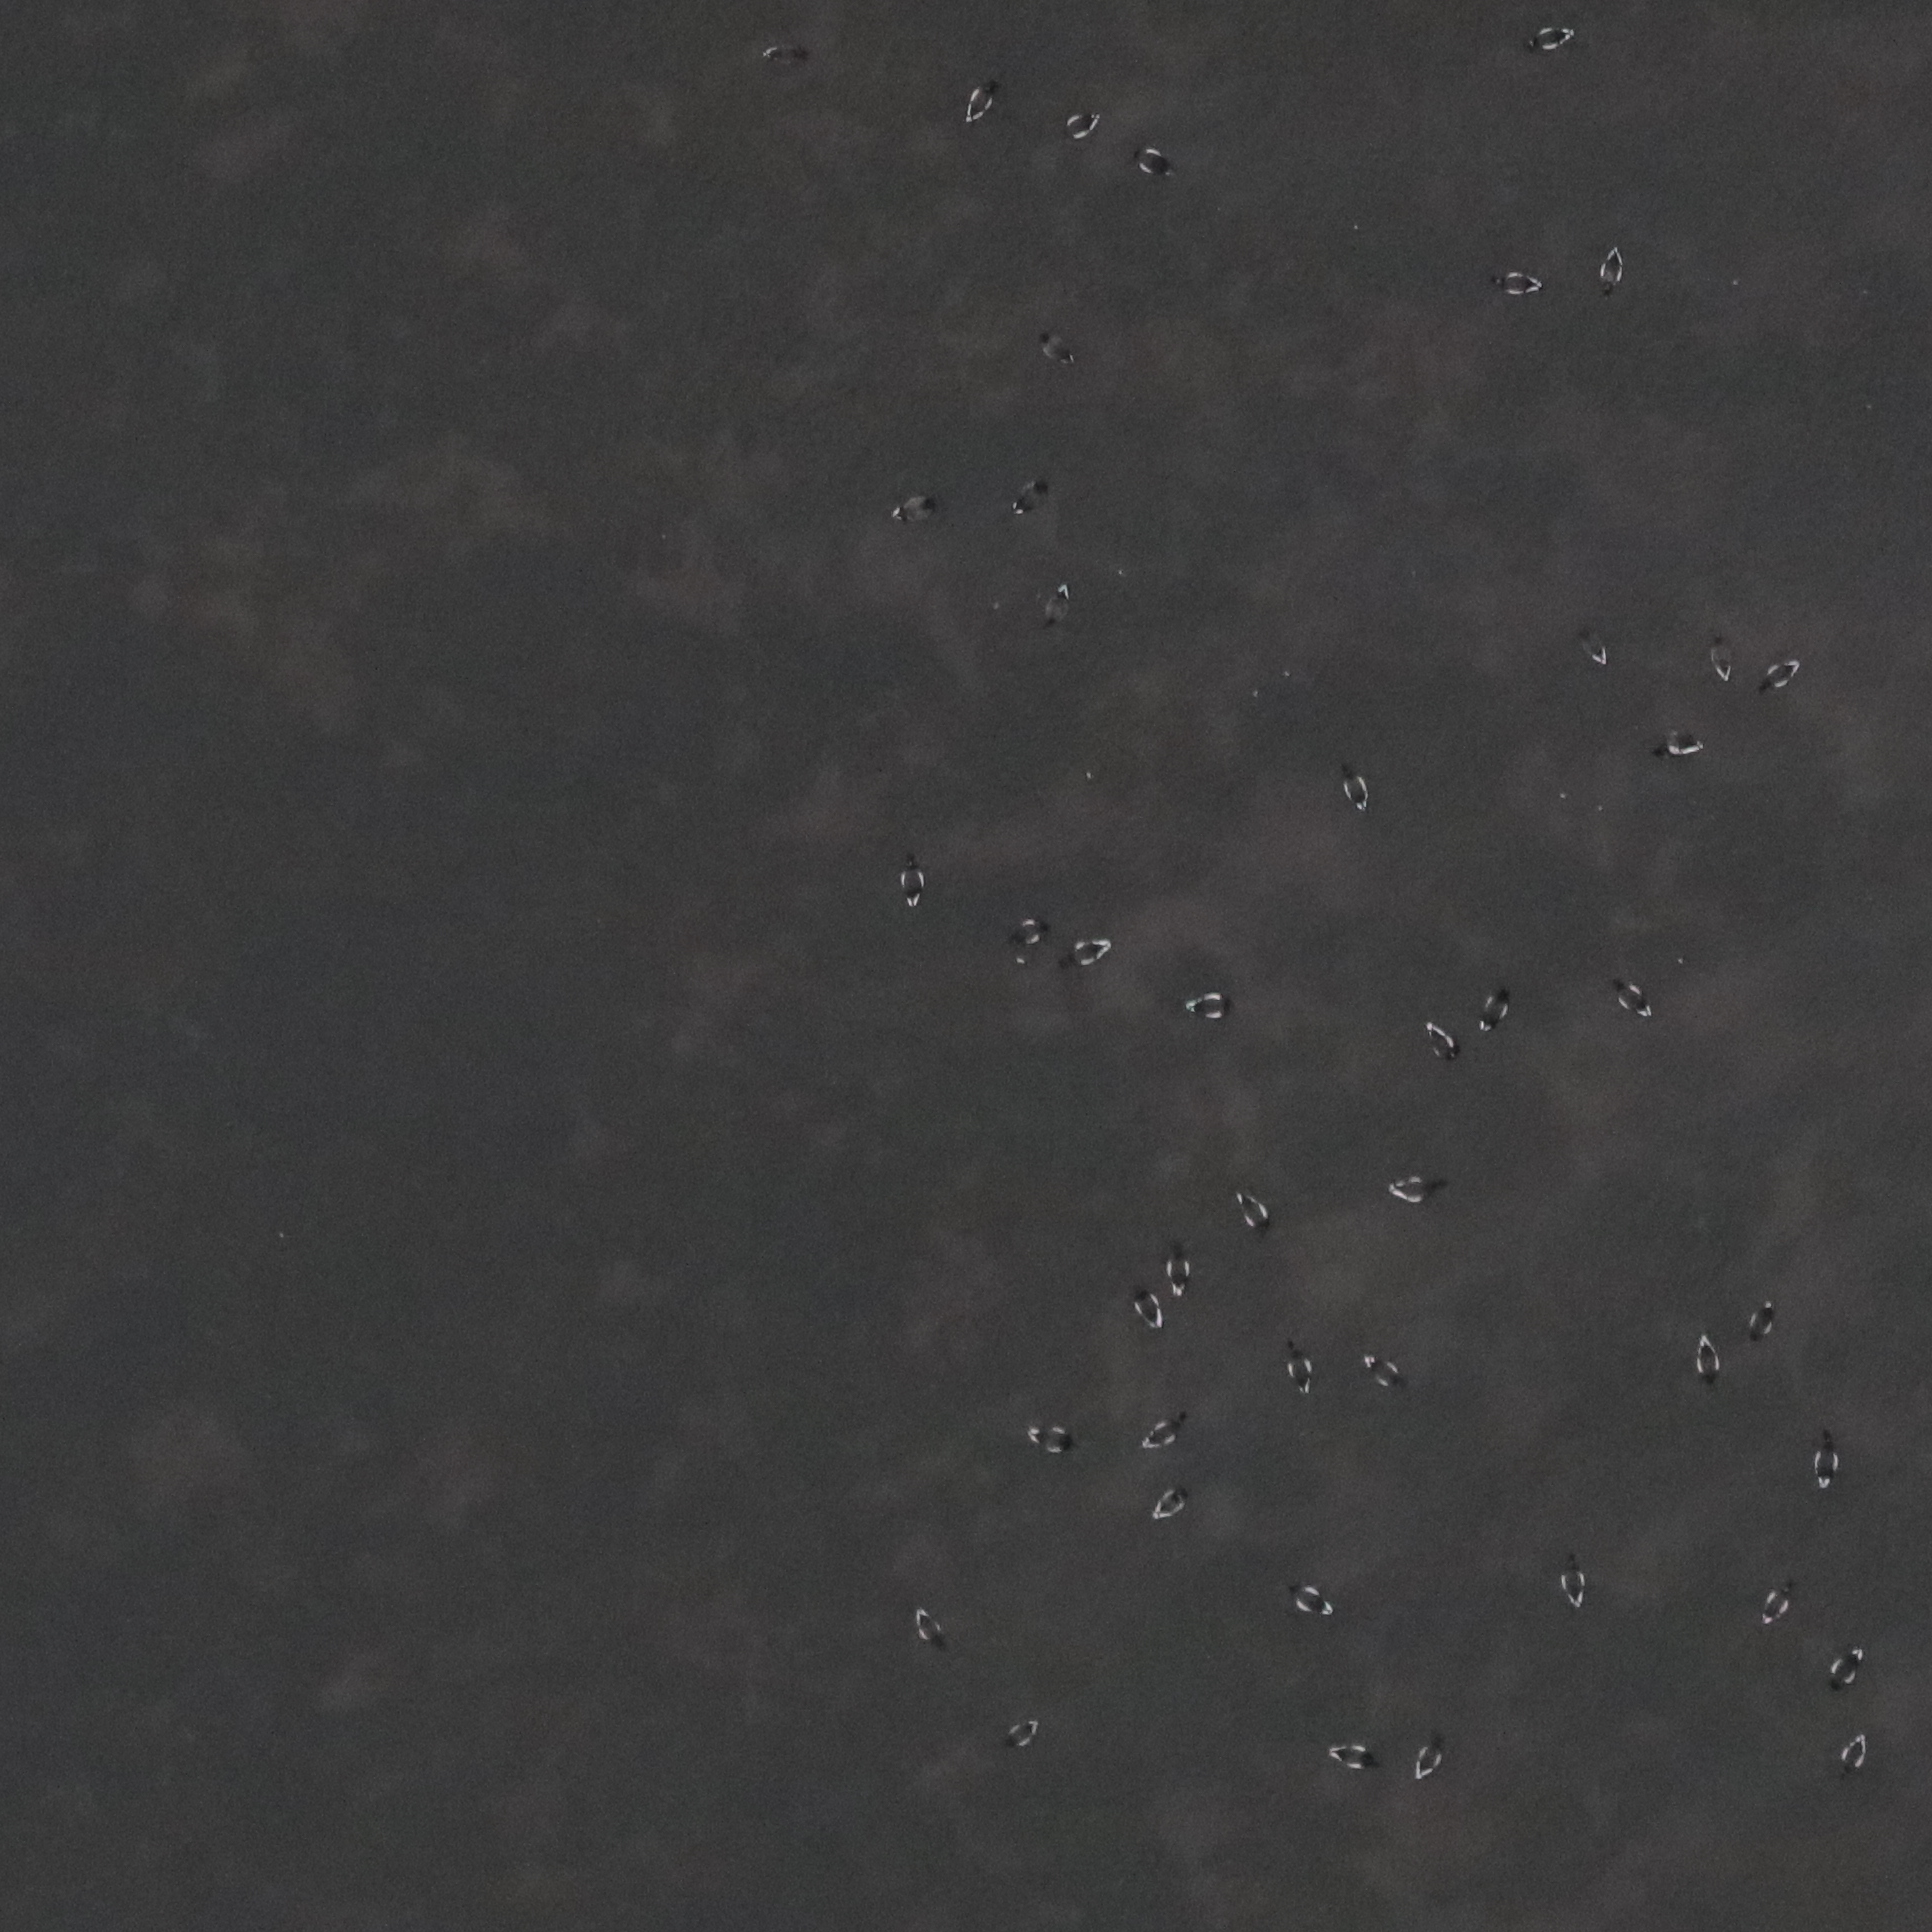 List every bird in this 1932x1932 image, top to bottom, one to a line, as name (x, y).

brant (1548, 40)
brant (791, 57)
brant (980, 101)
brant (1080, 126)
brant (1152, 163)
brant (1612, 271)
brant (1516, 283)
brant (1056, 350)
brant (1030, 493)
brant (913, 510)
brant (1055, 608)
brant (1596, 648)
brant (1719, 659)
brant (1779, 676)
brant (1685, 749)
brant (1356, 789)
brant (912, 883)
brant (1030, 934)
brant (1087, 954)
brant (1631, 998)
brant (1210, 1006)
brant (1496, 1011)
brant (1443, 1043)
brant (1412, 1189)
brant (1252, 1212)
brant (1180, 1270)
brant (1146, 1306)
brant (1761, 1322)
brant (1707, 1362)
brant (1301, 1368)
brant (1383, 1371)
brant (1162, 1434)
brant (1053, 1442)
brant (1825, 1462)
brant (1171, 1504)
brant (1573, 1584)
brant (1309, 1600)
brant (1776, 1605)
brant (928, 1628)
brant (1845, 1671)
brant (1022, 1734)
brant (1854, 1753)
brant (1354, 1757)
brant (1428, 1760)